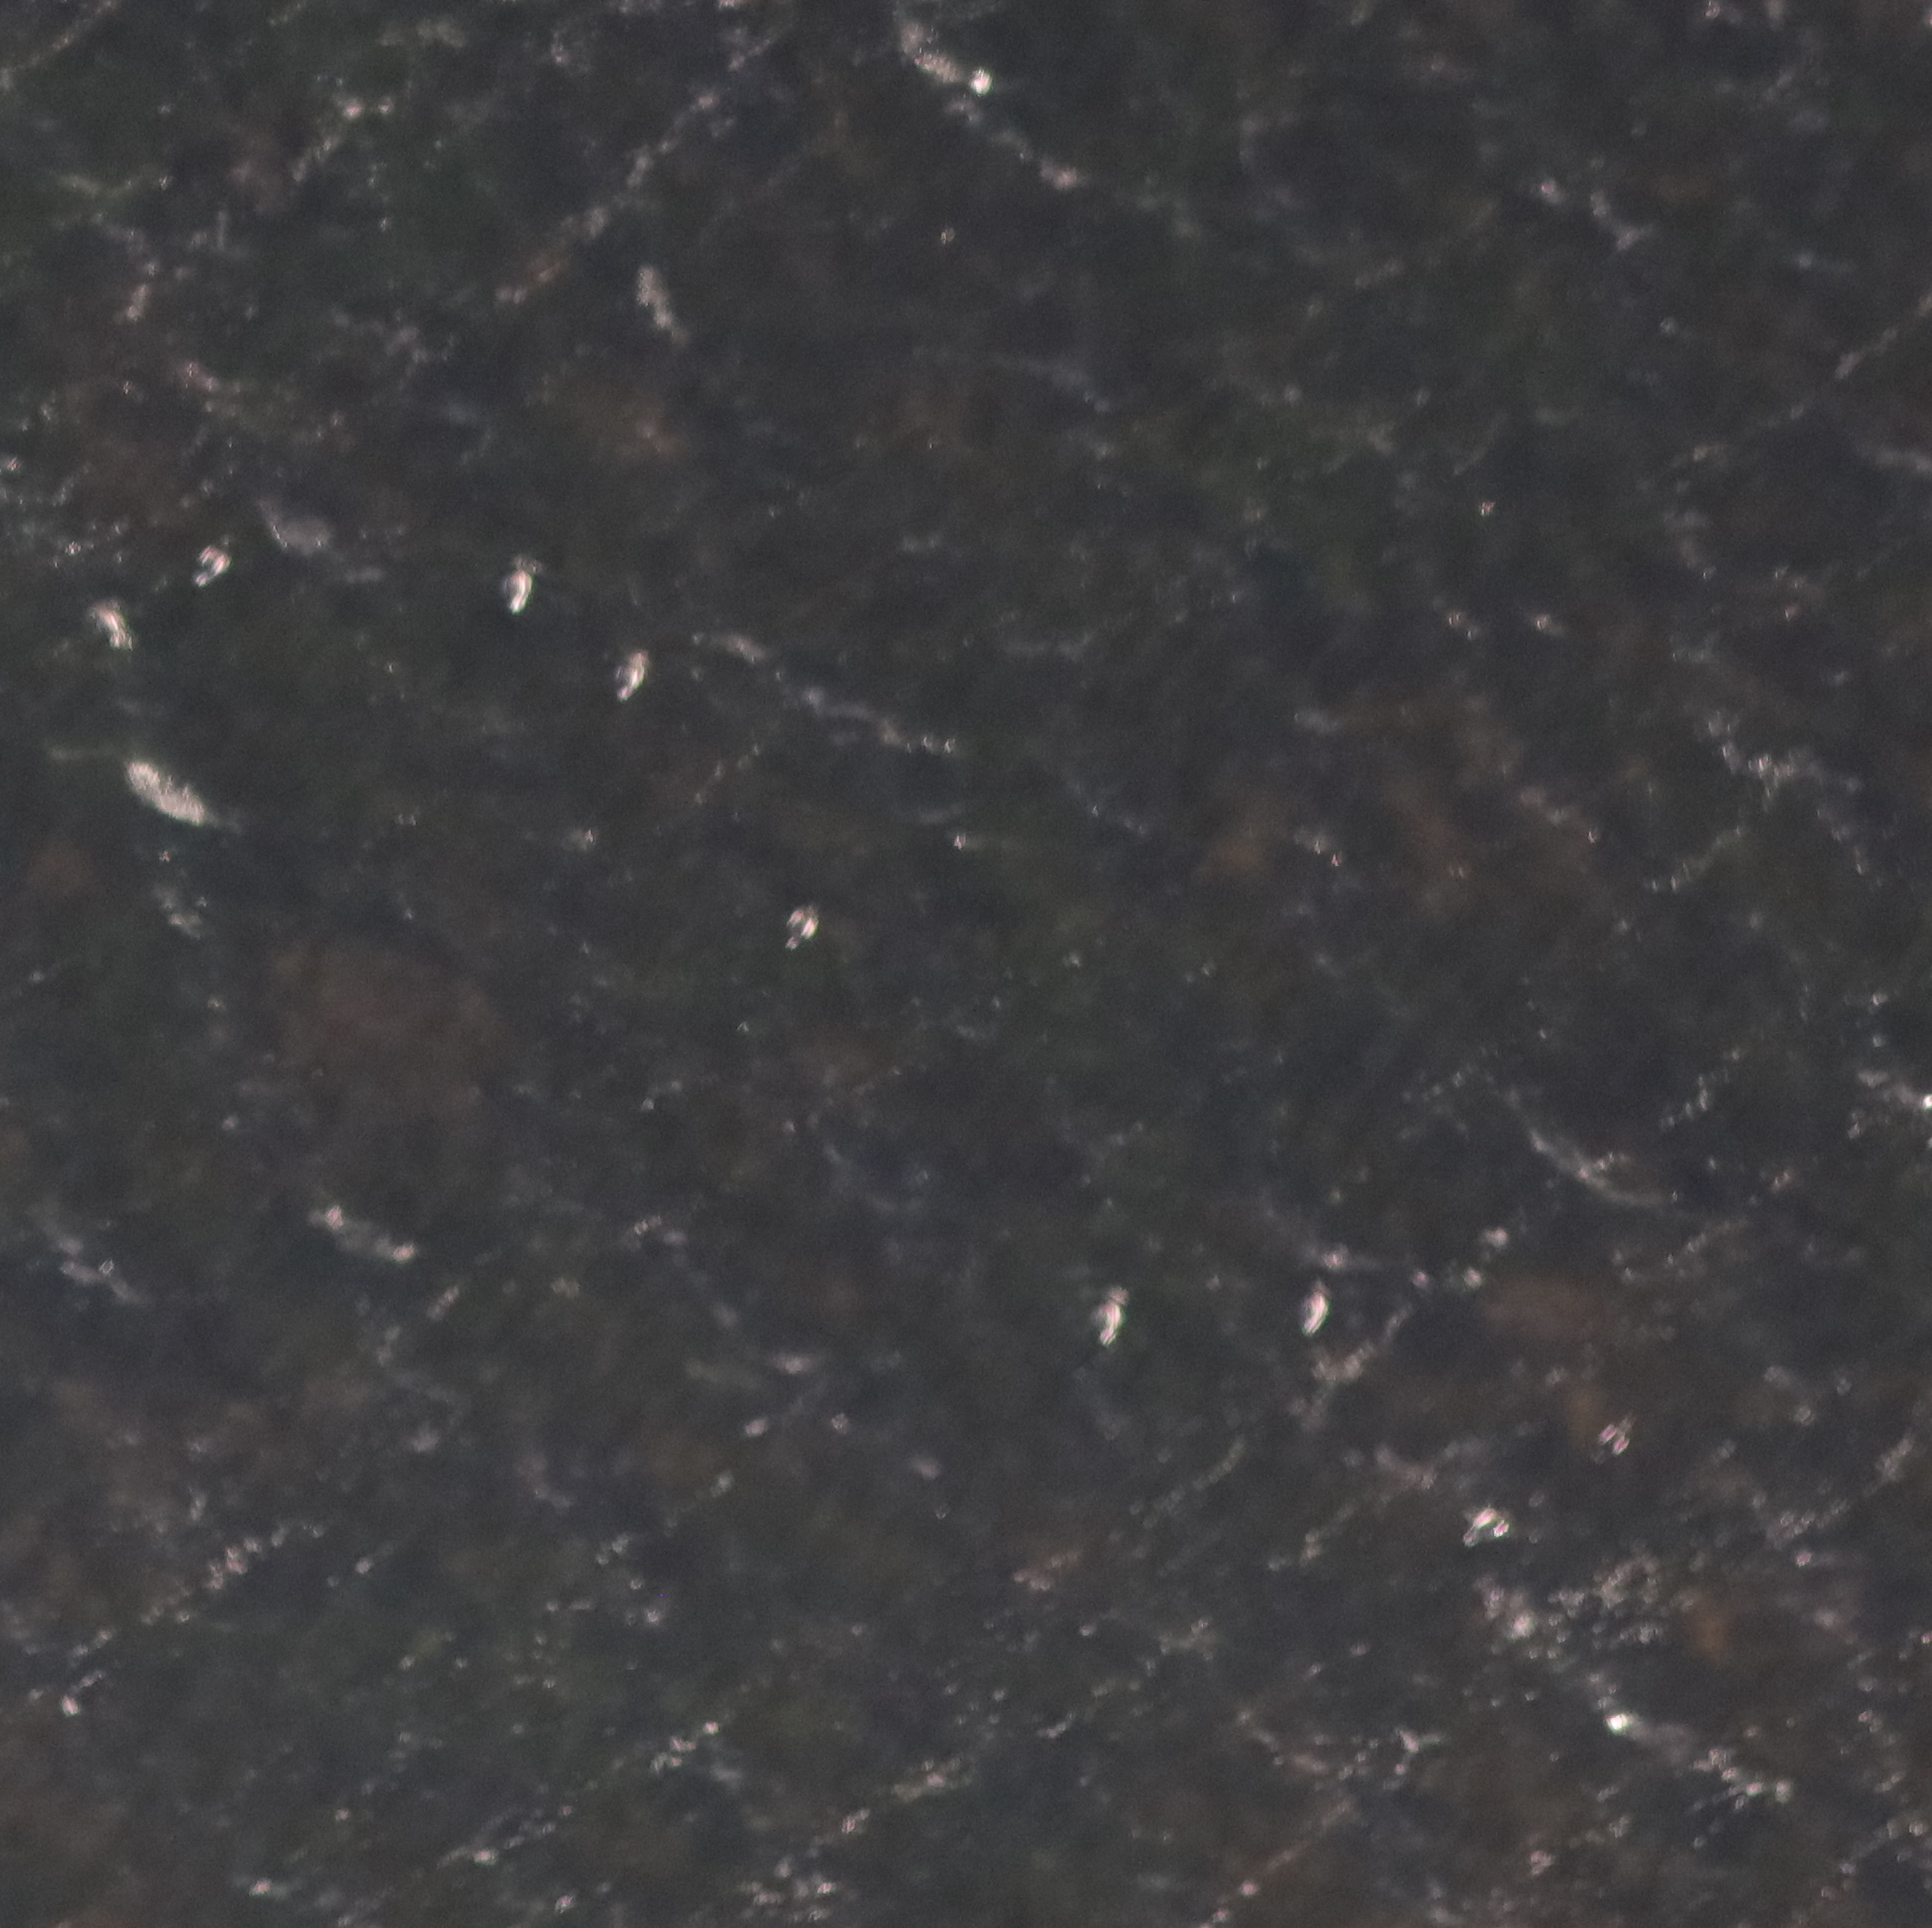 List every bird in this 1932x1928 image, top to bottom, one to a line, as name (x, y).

brant (213, 561)
brant (514, 585)
brant (109, 628)
brant (632, 675)
brant (801, 922)
brant (1316, 1313)
brant (1109, 1322)
brant (1613, 1443)
brant (1485, 1525)